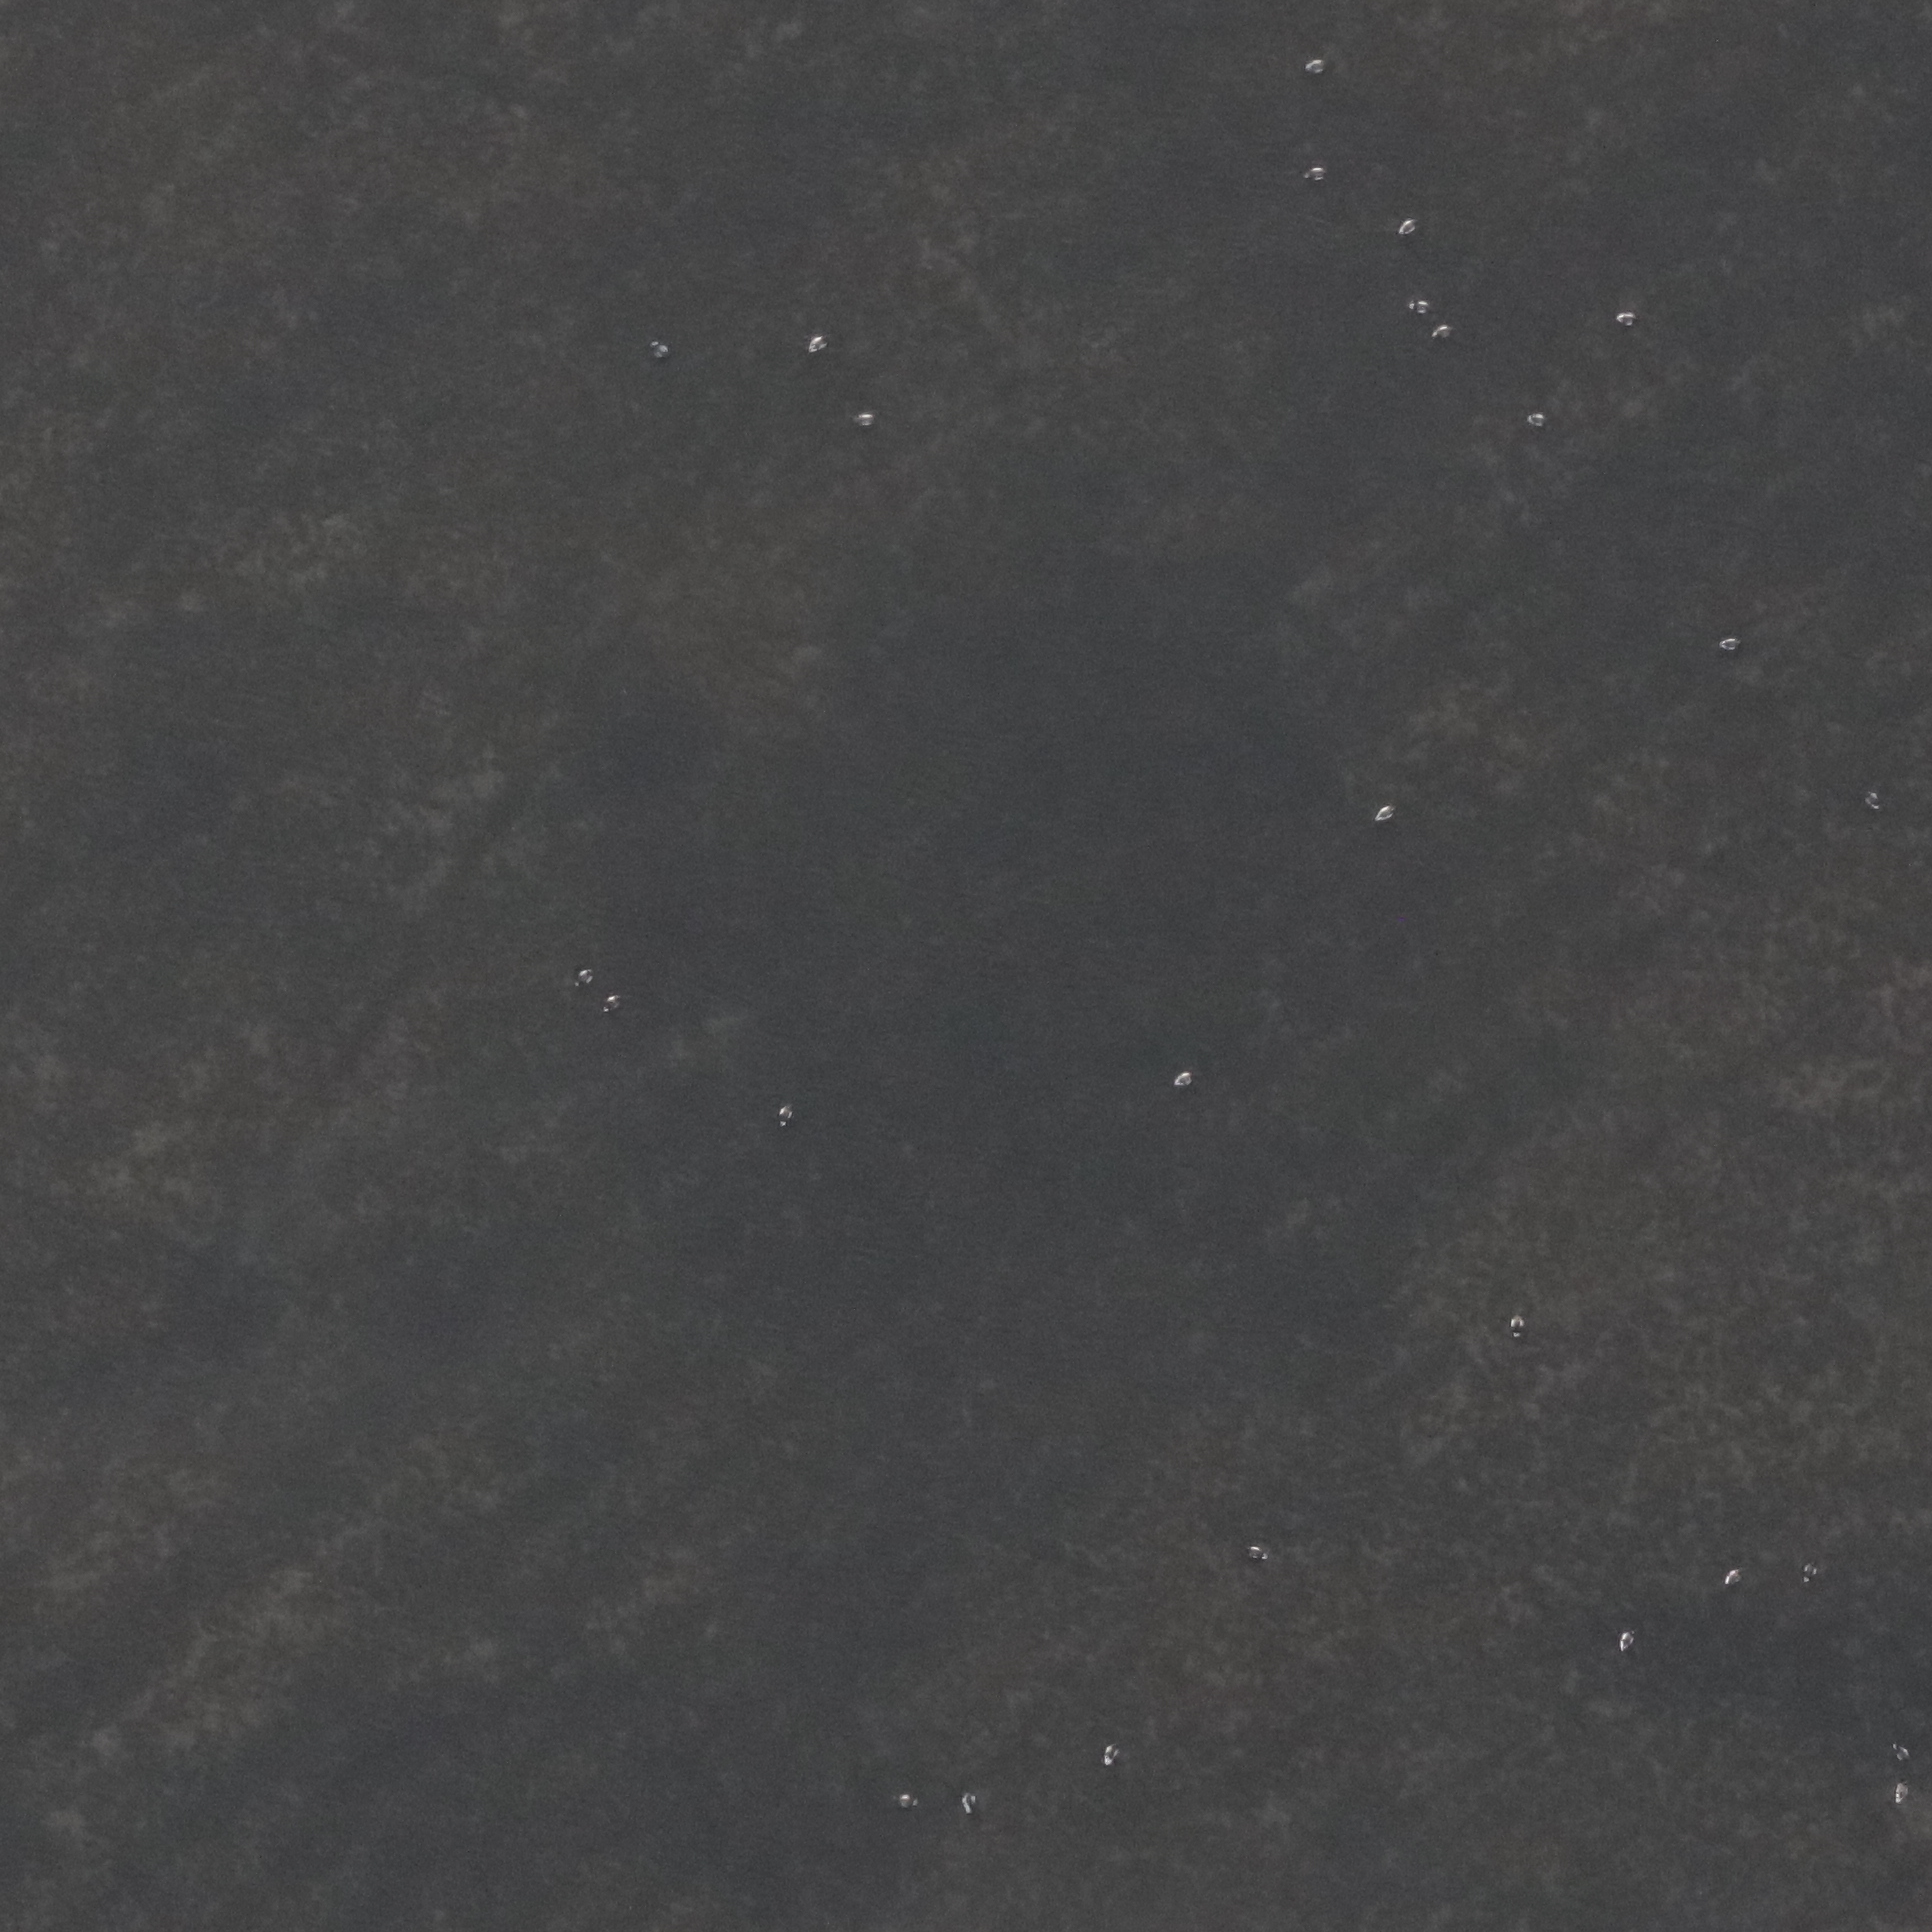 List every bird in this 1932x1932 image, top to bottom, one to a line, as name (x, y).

brant (1317, 64)
brant (1313, 166)
brant (1413, 221)
brant (1425, 303)
brant (1618, 317)
brant (1449, 329)
brant (660, 347)
brant (827, 352)
brant (869, 409)
brant (1536, 409)
brant (1734, 643)
brant (1874, 798)
brant (1385, 806)
brant (579, 978)
brant (608, 1000)
brant (1196, 1075)
brant (785, 1106)
brant (1518, 1317)
brant (1260, 1549)
brant (1814, 1572)
brant (1731, 1576)
brant (1624, 1642)
brant (1111, 1748)
brant (1907, 1748)
brant (1908, 1794)
brant (908, 1797)
brant (973, 1802)